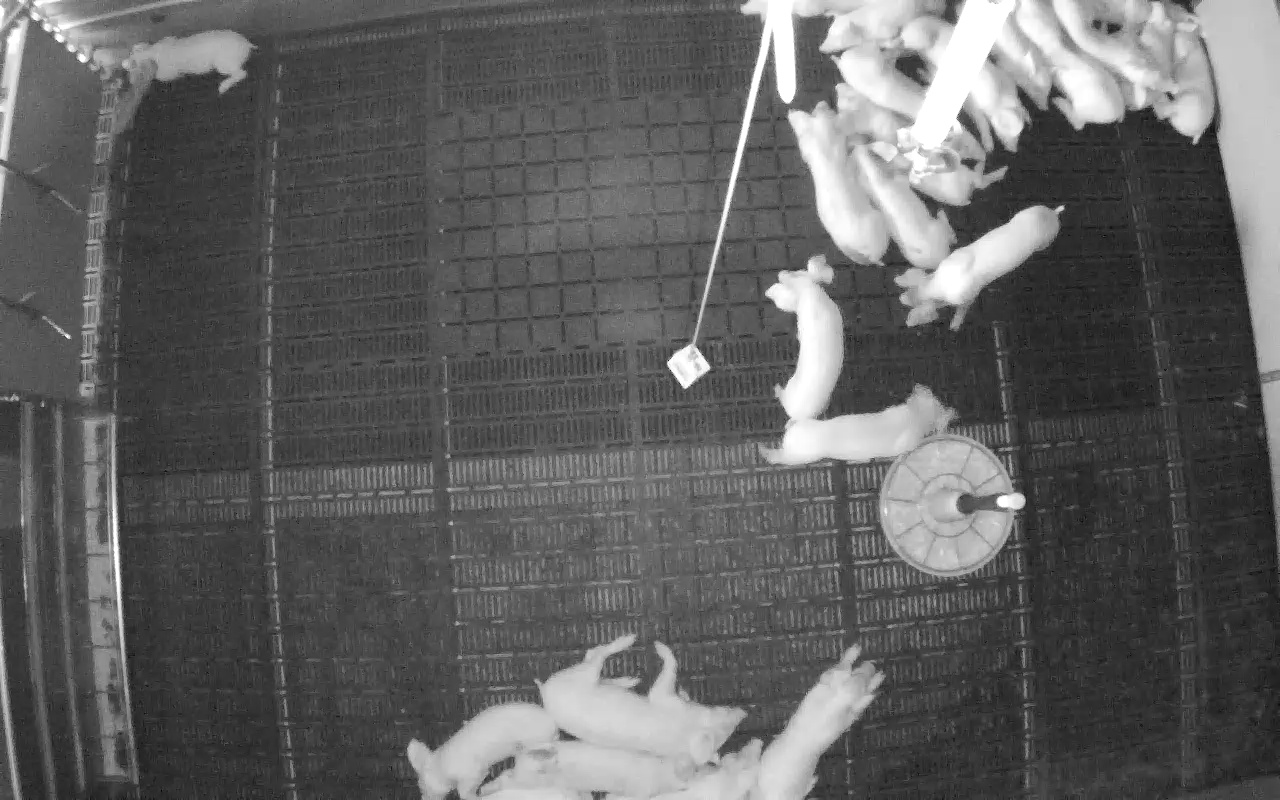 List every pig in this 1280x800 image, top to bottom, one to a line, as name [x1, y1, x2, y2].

pig [738, 0, 873, 23]
pig [816, 0, 946, 55]
pig [1015, 0, 1126, 130]
pig [1052, 0, 1182, 109]
pig [1094, 0, 1189, 33]
pig [953, 1, 1063, 112]
pig [1120, 1, 1197, 111]
pig [1153, 6, 1216, 144]
pig [883, 15, 1034, 153]
pig [121, 31, 258, 94]
pig [828, 39, 987, 162]
pig [834, 82, 1009, 207]
pig [786, 100, 892, 272]
pig [844, 132, 957, 270]
pig [892, 202, 1067, 330]
pig [764, 253, 847, 421]
pig [759, 383, 961, 466]
pig [532, 632, 748, 767]
pig [748, 644, 888, 799]
pig [406, 699, 561, 799]
pig [650, 736, 765, 799]
pig [480, 741, 688, 798]